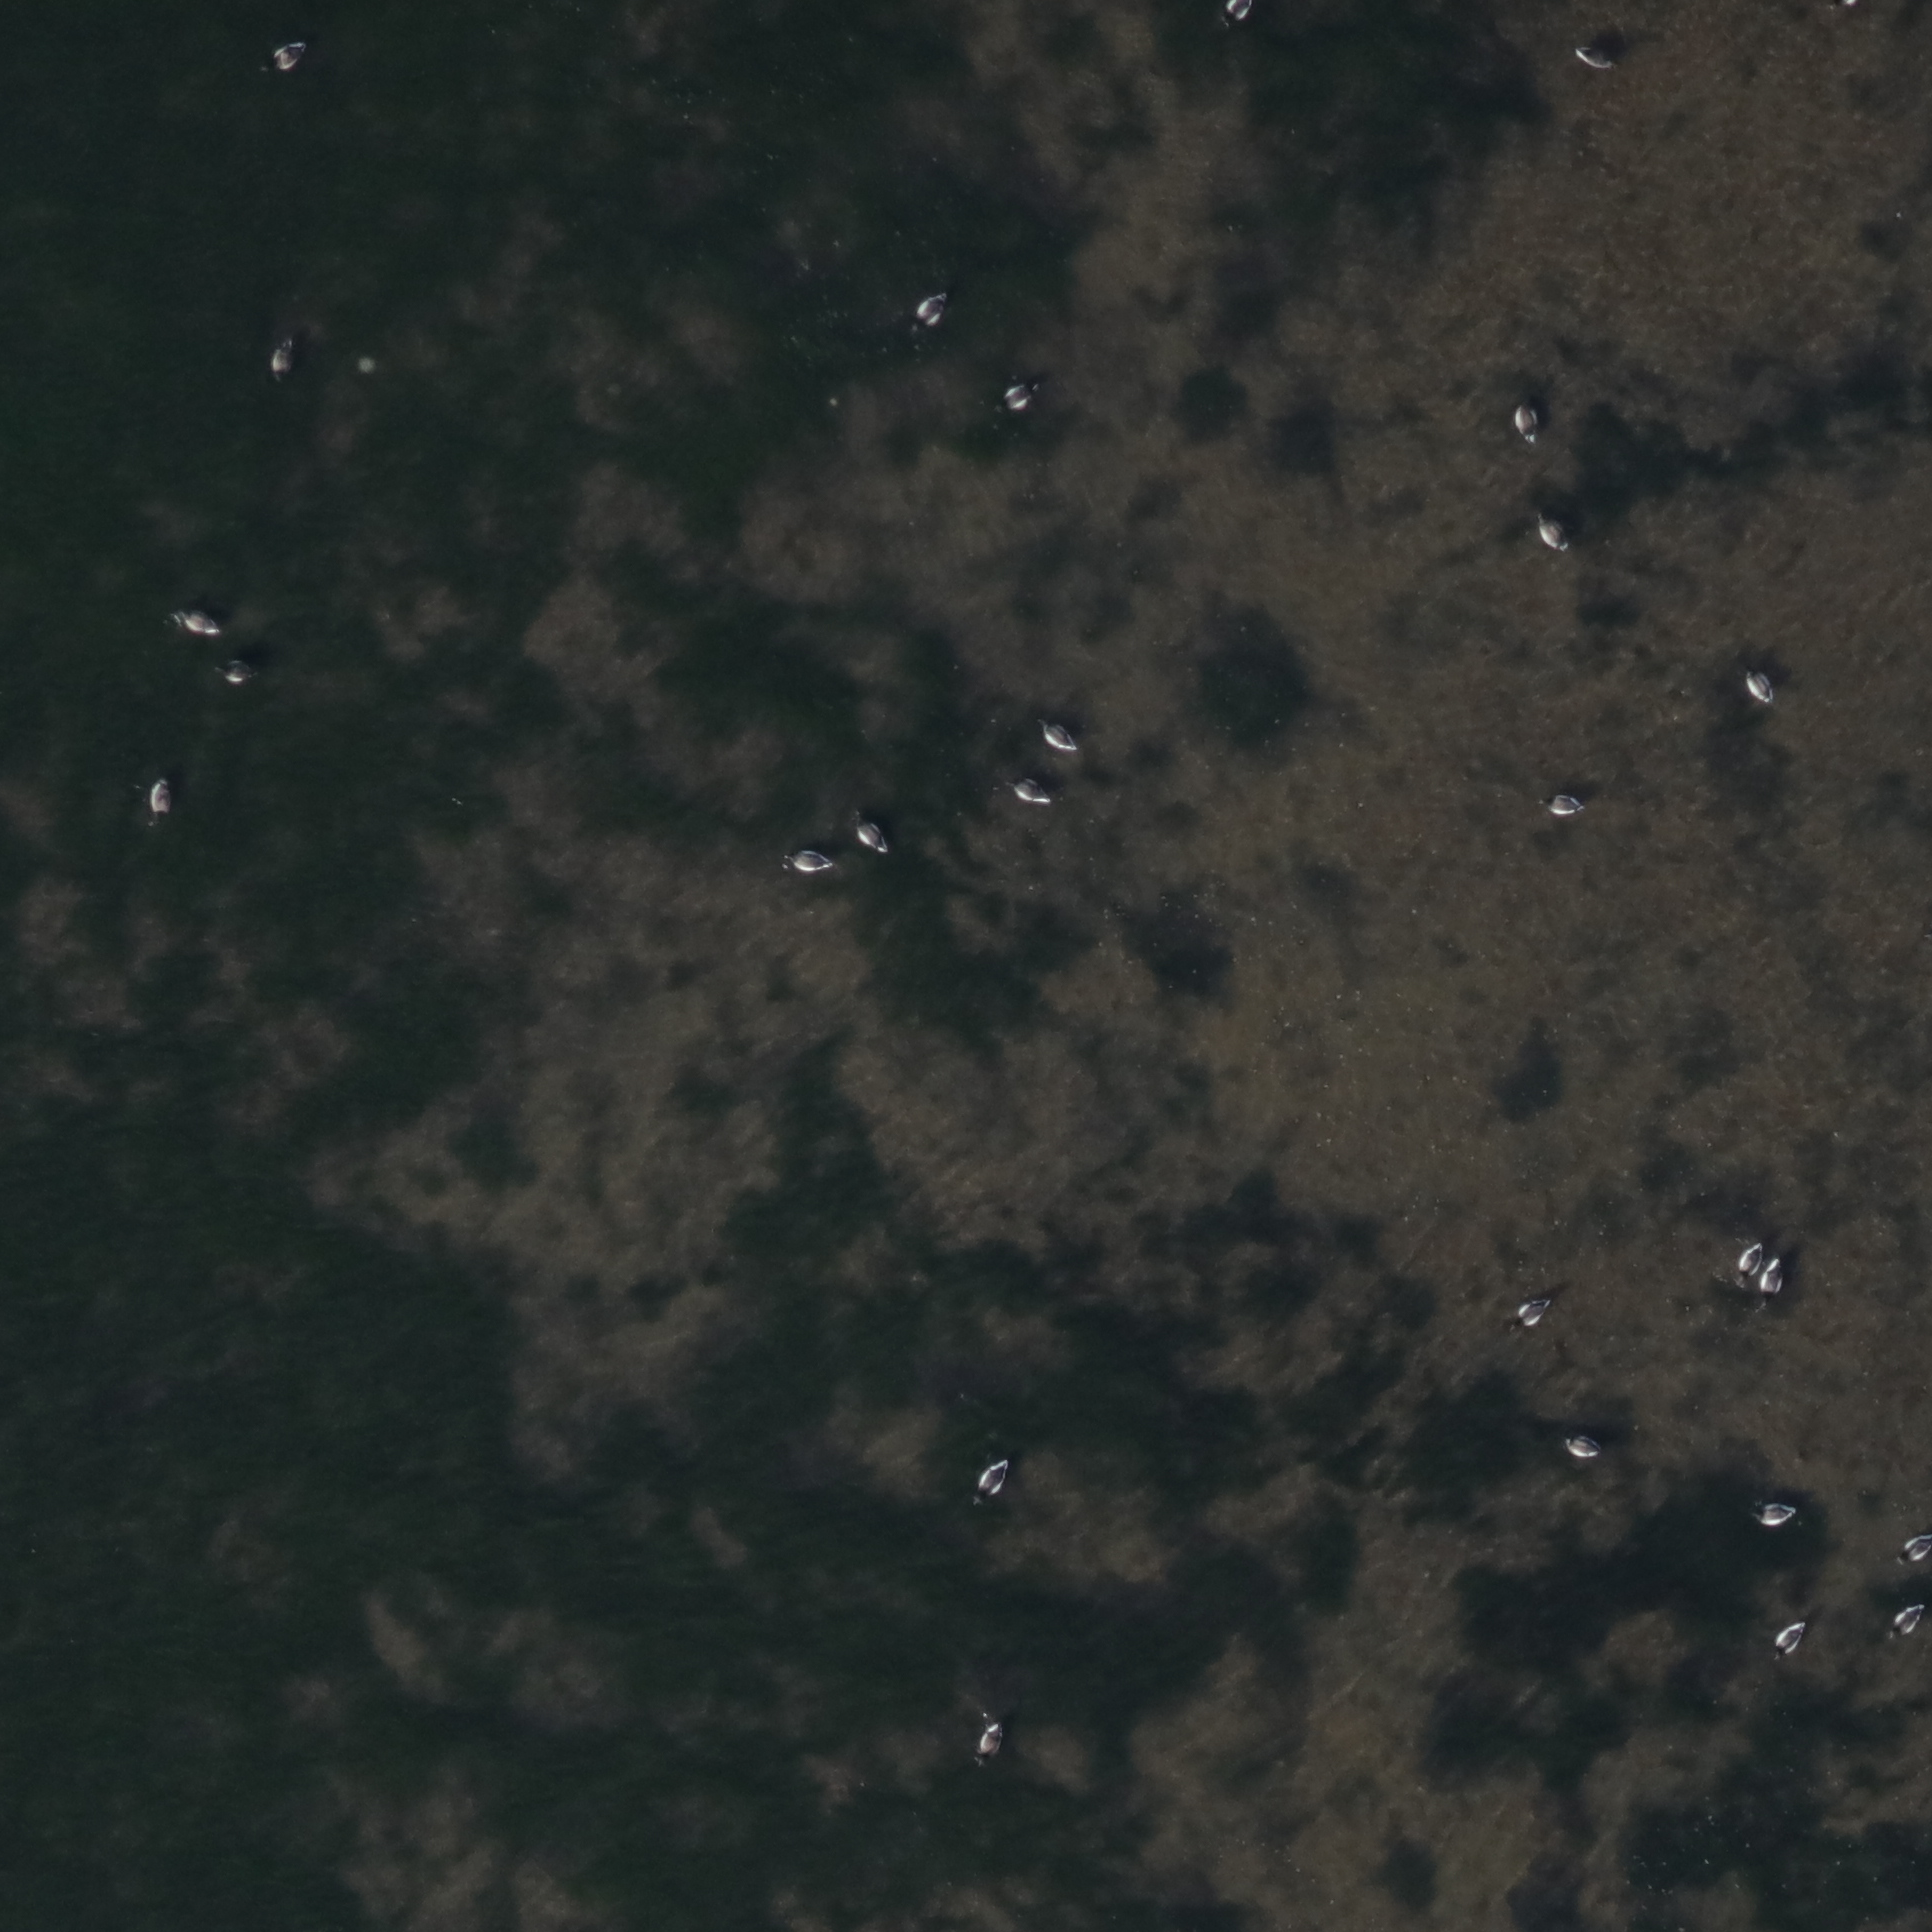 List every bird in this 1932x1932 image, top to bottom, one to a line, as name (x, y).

brant (1242, 6)
brant (286, 56)
brant (1598, 56)
brant (930, 310)
brant (281, 360)
brant (1017, 396)
brant (1526, 421)
brant (1553, 532)
brant (198, 621)
brant (235, 671)
brant (1760, 687)
brant (1059, 735)
brant (1028, 790)
brant (161, 799)
brant (1563, 806)
brant (871, 835)
brant (807, 860)
brant (1750, 1265)
brant (1772, 1283)
brant (1531, 1314)
brant (1582, 1446)
brant (991, 1480)
brant (1773, 1513)
brant (1919, 1549)
brant (1907, 1621)
brant (1790, 1640)
brant (988, 1741)